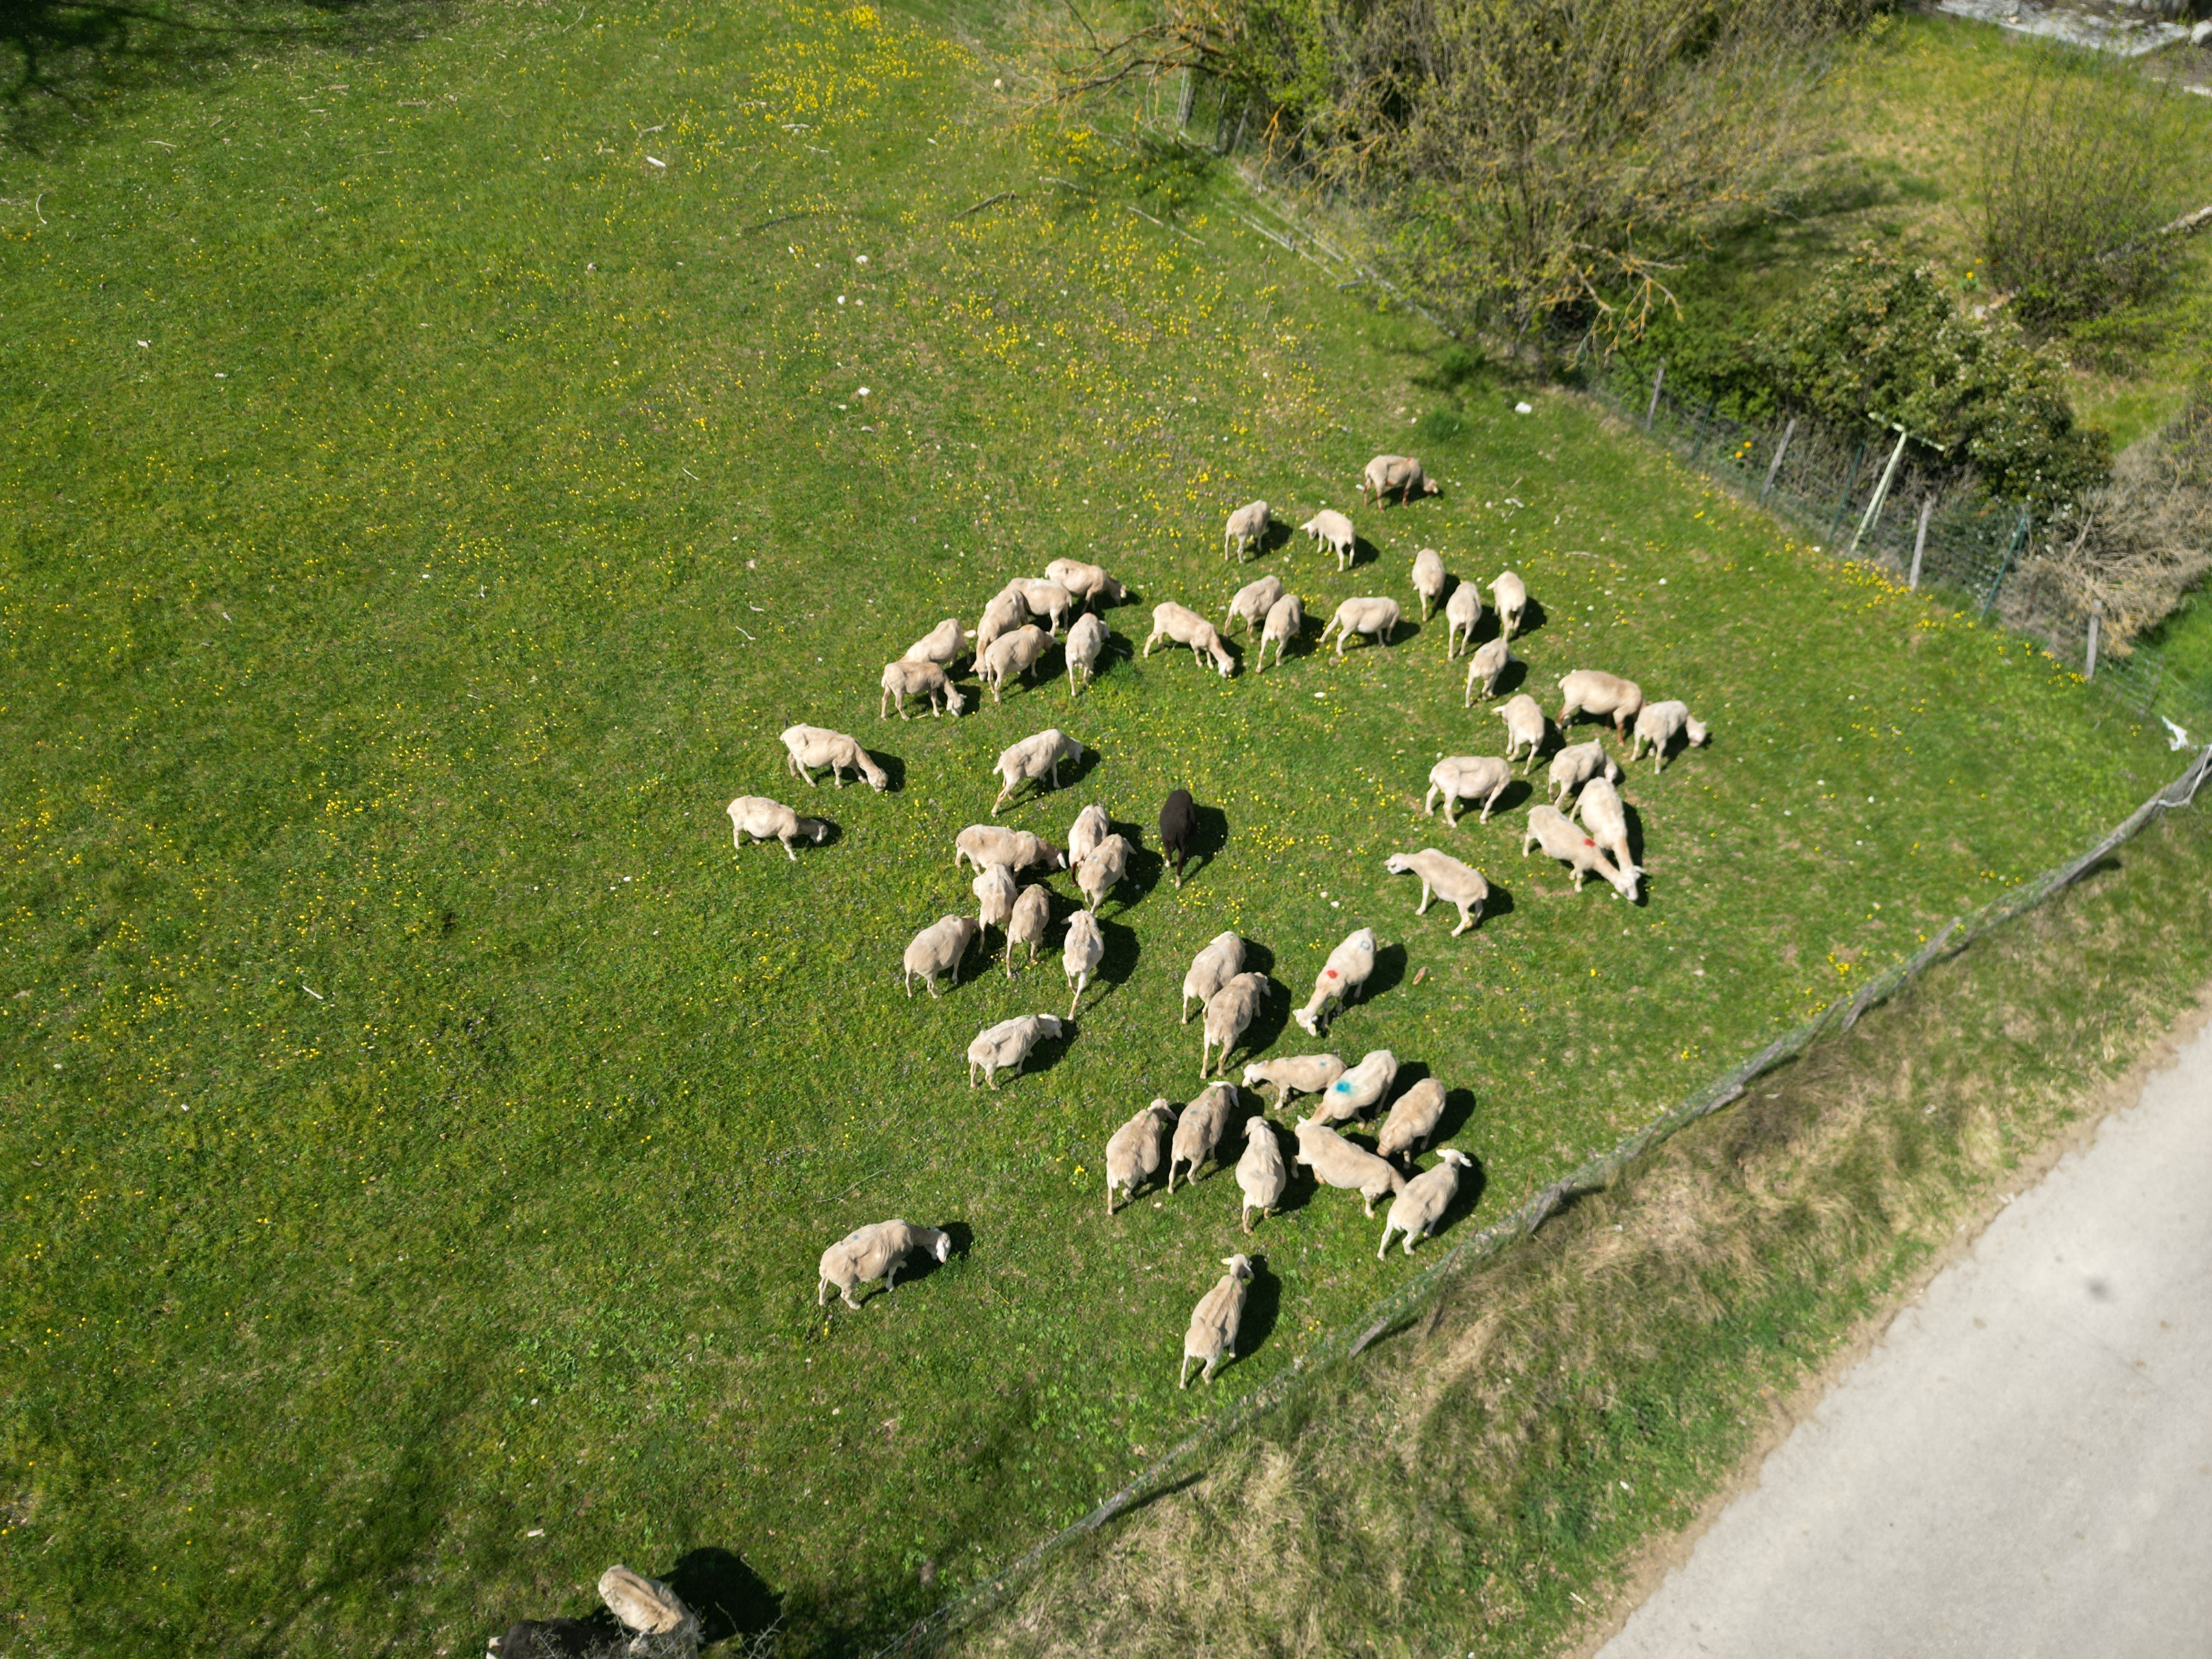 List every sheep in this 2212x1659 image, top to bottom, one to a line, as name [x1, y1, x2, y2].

sheep [1362, 455, 1438, 510]
sheep [1224, 499, 1271, 565]
sheep [1300, 510, 1356, 572]
sheep [1410, 549, 1447, 622]
sheep [1044, 558, 1125, 612]
sheep [1486, 571, 1526, 639]
sheep [1224, 575, 1281, 643]
sheep [1005, 577, 1072, 636]
sheep [1444, 581, 1483, 661]
sheep [969, 589, 1028, 681]
sheep [1255, 593, 1304, 673]
sheep [1319, 596, 1399, 655]
sheep [1144, 601, 1234, 679]
sheep [1063, 612, 1110, 699]
sheep [896, 618, 977, 667]
sheep [983, 624, 1055, 702]
sheep [1462, 637, 1516, 710]
sheep [880, 662, 967, 722]
sheep [1552, 669, 1645, 746]
sheep [1490, 693, 1547, 775]
sheep [1630, 700, 1707, 775]
sheep [779, 723, 888, 793]
sheep [992, 729, 1083, 816]
sheep [1546, 742, 1619, 807]
sheep [1425, 756, 1509, 827]
sheep [1569, 776, 1648, 901]
sheep [1159, 789, 1196, 888]
sheep [727, 795, 828, 861]
sheep [1522, 805, 1630, 901]
sheep [1067, 805, 1109, 887]
sheep [955, 824, 1067, 879]
sheep [1077, 834, 1137, 914]
sheep [1383, 848, 1489, 937]
sheep [973, 861, 1014, 954]
sheep [1006, 883, 1051, 978]
sheep [1060, 908, 1106, 1023]
sheep [901, 914, 980, 999]
sheep [1292, 927, 1376, 1036]
sheep [1179, 931, 1248, 1028]
sheep [1198, 972, 1271, 1078]
sheep [967, 1014, 1062, 1090]
sheep [1294, 1049, 1397, 1138]
sheep [1242, 1053, 1346, 1109]
sheep [1377, 1078, 1445, 1169]
sheep [1166, 1081, 1238, 1194]
sheep [1106, 1097, 1177, 1214]
sheep [1290, 1115, 1406, 1218]
sheep [1235, 1116, 1287, 1234]
sheep [1377, 1149, 1473, 1260]
sheep [818, 1220, 951, 1309]
sheep [1178, 1253, 1254, 1389]
sheep [598, 1564, 708, 1646]